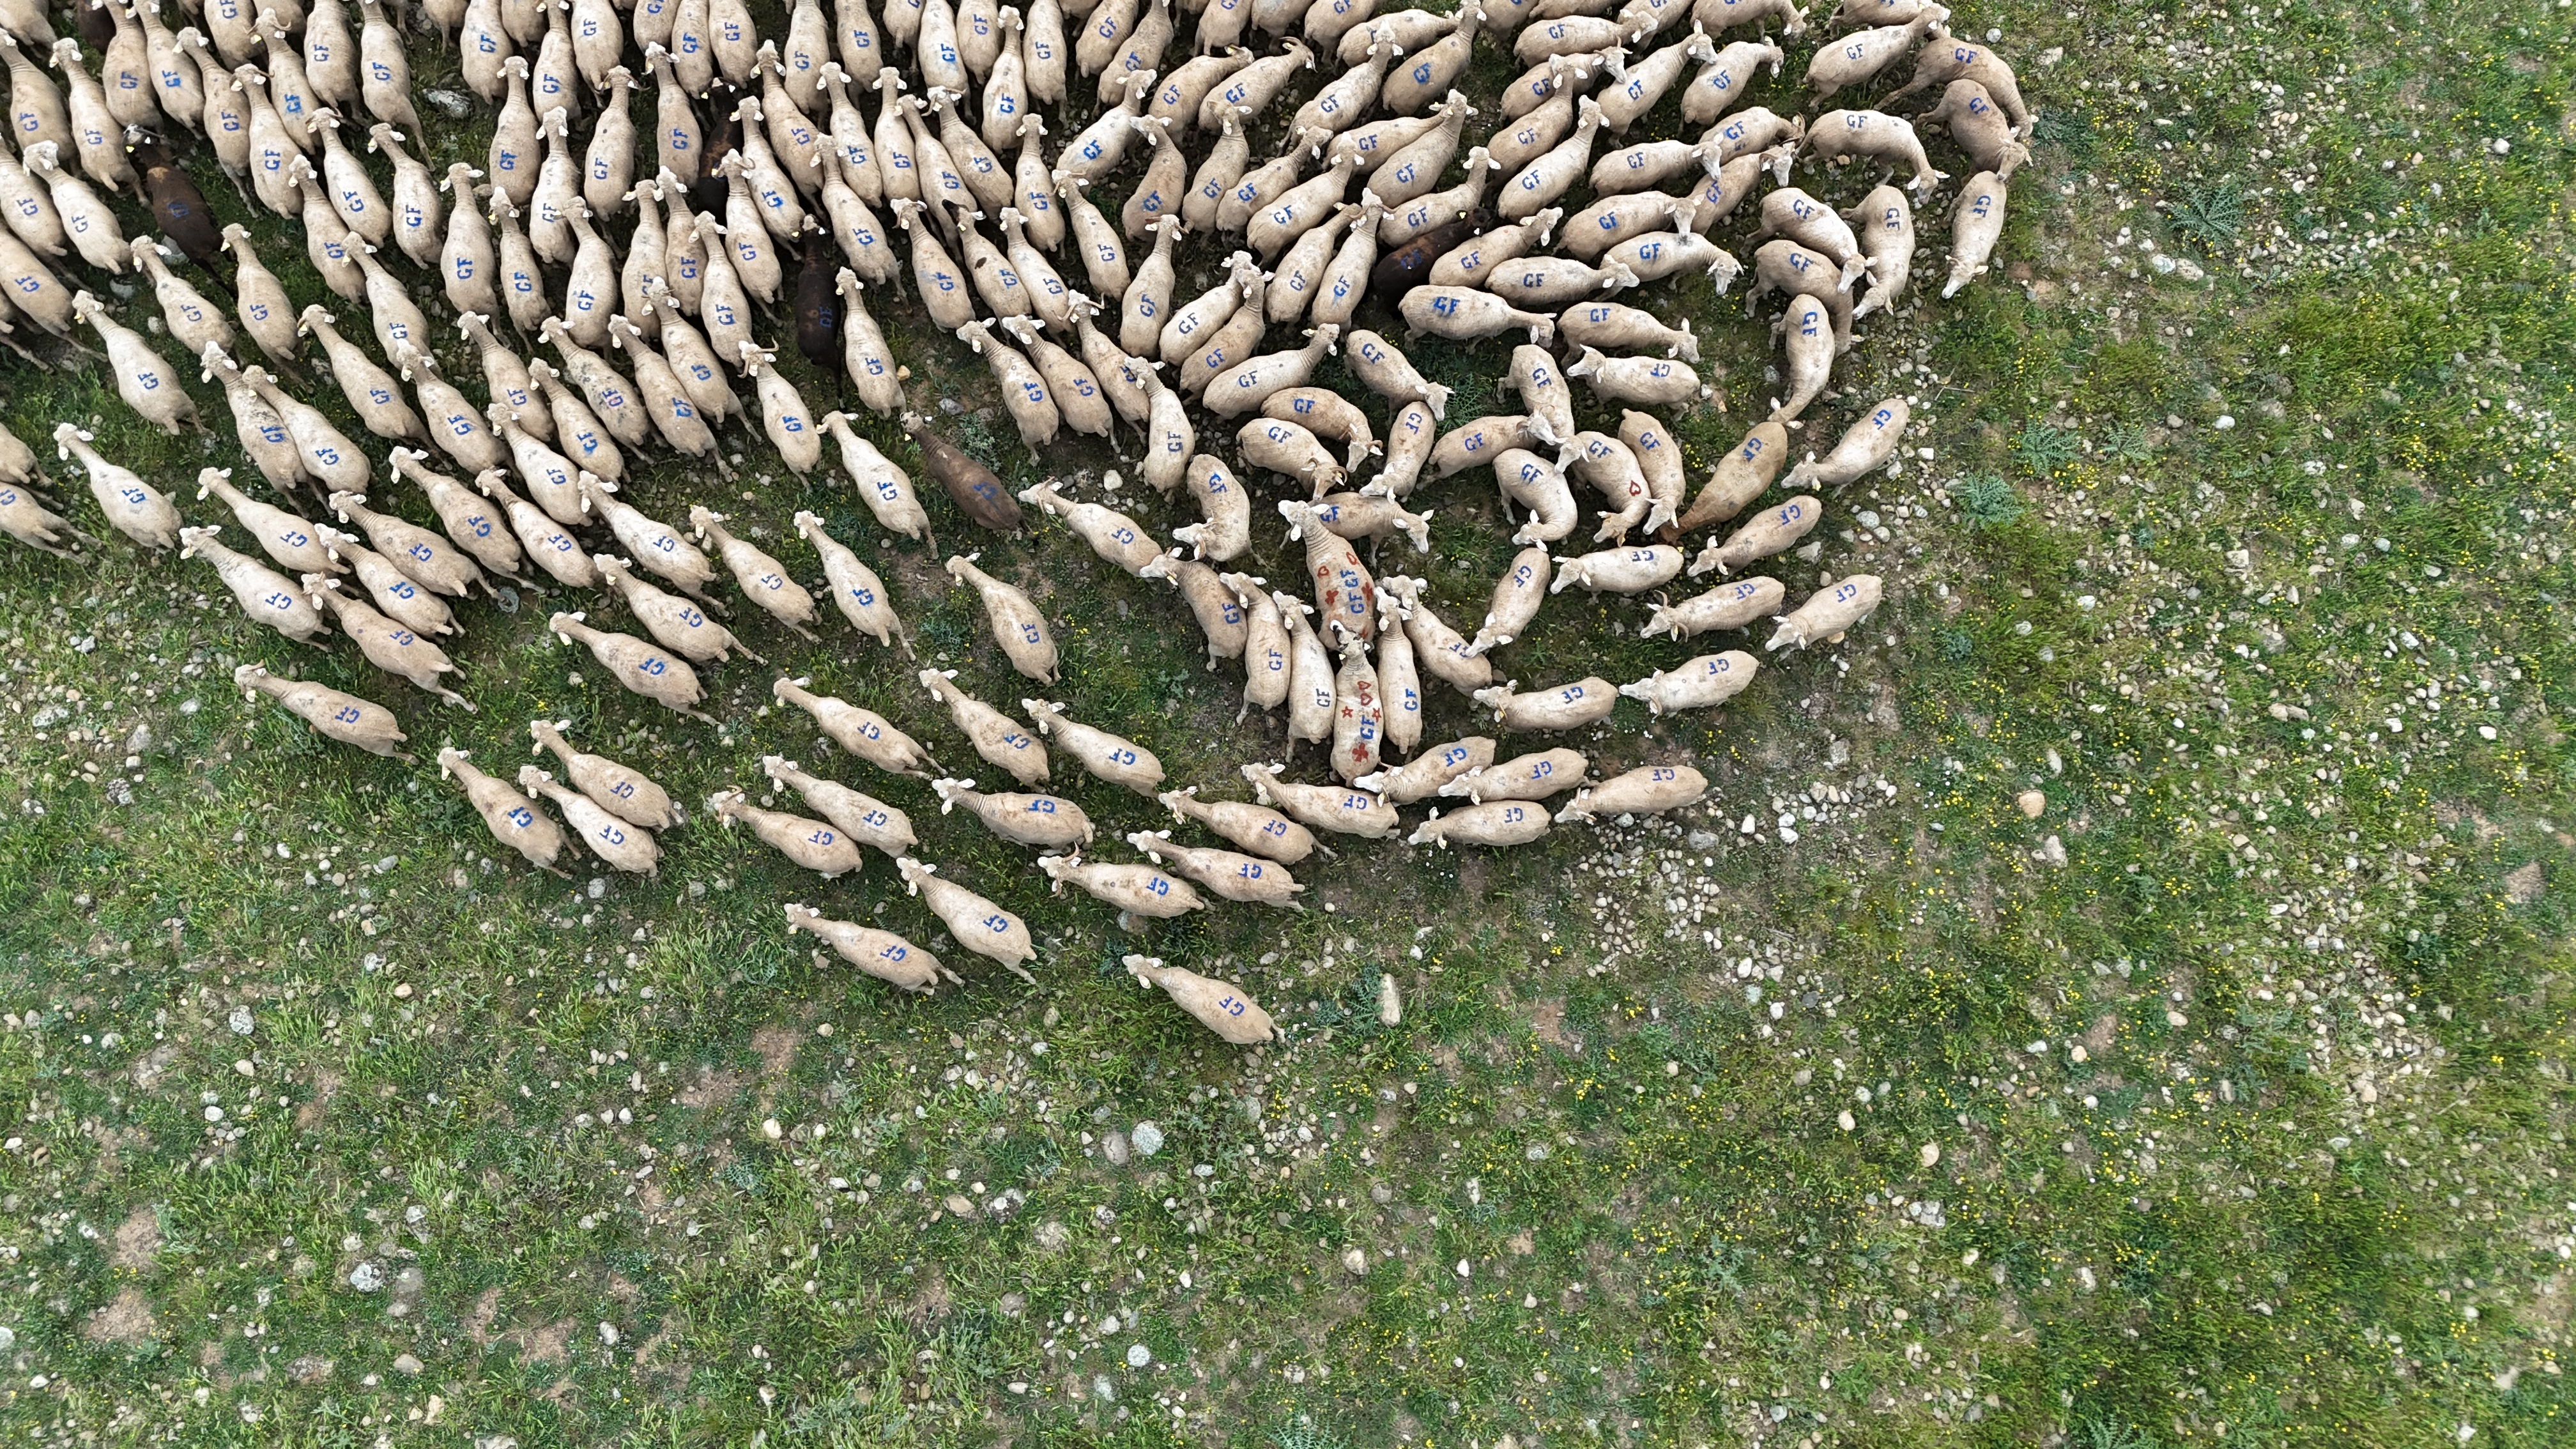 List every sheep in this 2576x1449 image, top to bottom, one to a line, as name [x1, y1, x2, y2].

sheep [0, 0, 59, 62]
sheep [67, 0, 116, 56]
sheep [92, 0, 180, 150]
sheep [125, 0, 205, 141]
sheep [177, 0, 214, 52]
sheep [204, 0, 268, 71]
sheep [253, 0, 307, 41]
sheep [303, 0, 372, 131]
sheep [355, 0, 436, 172]
sheep [379, 0, 414, 47]
sheep [423, 0, 469, 58]
sheep [460, 0, 513, 106]
sheep [501, 0, 546, 48]
sheep [532, 0, 592, 132]
sheep [568, 0, 624, 109]
sheep [613, 0, 638, 11]
sheep [633, 0, 680, 56]
sheep [671, 0, 720, 132]
sheep [709, 0, 758, 100]
sheep [784, 0, 830, 132]
sheep [834, 0, 883, 110]
sheep [883, 0, 926, 86]
sheep [918, 0, 976, 127]
sheep [956, 0, 1001, 86]
sheep [1023, 0, 1068, 134]
sheep [1058, 0, 1100, 37]
sheep [1075, 0, 1140, 90]
sheep [1092, 0, 1173, 121]
sheep [1174, 0, 1209, 36]
sheep [1188, 0, 1253, 57]
sheep [1249, 0, 1313, 55]
sheep [1304, 0, 1378, 70]
sheep [1359, 0, 1487, 126]
sheep [1472, 0, 1539, 56]
sheep [1530, 0, 1614, 20]
sheep [1616, 0, 1692, 61]
sheep [1690, 0, 1809, 50]
sheep [1803, 0, 1951, 113]
sheep [1825, 0, 1951, 42]
sheep [981, 5, 1028, 160]
sheep [242, 8, 323, 155]
sheep [1332, 9, 1461, 77]
sheep [1512, 10, 1658, 69]
sheep [1276, 19, 1403, 158]
sheep [1596, 20, 1718, 150]
sheep [0, 27, 82, 179]
sheep [172, 27, 258, 219]
sheep [1676, 35, 1784, 142]
sheep [1498, 36, 1633, 131]
sheep [1191, 36, 1318, 158]
sheep [50, 37, 150, 208]
sheep [1873, 38, 2039, 143]
sheep [750, 39, 832, 235]
sheep [640, 41, 703, 190]
sheep [1147, 43, 1255, 153]
sheep [1483, 54, 1588, 207]
sheep [489, 55, 542, 206]
sheep [817, 62, 883, 208]
sheep [230, 63, 303, 220]
sheep [584, 65, 650, 259]
sheep [873, 66, 954, 259]
sheep [1056, 69, 1157, 199]
sheep [696, 77, 744, 216]
sheep [1914, 80, 2033, 183]
sheep [921, 85, 1014, 226]
sheep [1367, 89, 1479, 209]
sheep [893, 94, 976, 294]
sheep [729, 96, 807, 261]
sheep [1182, 99, 1249, 249]
sheep [1322, 101, 1447, 173]
sheep [530, 106, 585, 273]
sheep [305, 107, 392, 248]
sheep [1699, 107, 1806, 165]
sheep [1795, 109, 1951, 205]
sheep [1014, 113, 1066, 262]
sheep [1122, 115, 1187, 244]
sheep [367, 123, 447, 269]
sheep [122, 124, 239, 306]
sheep [1216, 125, 1334, 249]
sheep [0, 131, 107, 302]
sheep [1247, 131, 1365, 272]
sheep [809, 132, 913, 317]
sheep [1585, 132, 1723, 207]
sheep [22, 139, 156, 290]
sheep [1377, 145, 1501, 248]
sheep [712, 147, 786, 328]
sheep [288, 153, 369, 305]
sheep [440, 162, 511, 349]
sheep [656, 165, 707, 317]
sheep [1048, 169, 1131, 301]
sheep [1942, 170, 2007, 299]
sheep [622, 180, 668, 342]
sheep [488, 186, 553, 357]
sheep [1838, 185, 1916, 320]
sheep [1739, 187, 1879, 295]
sheep [1310, 188, 1400, 341]
sheep [1552, 190, 1707, 263]
sheep [553, 196, 633, 373]
sheep [890, 197, 976, 333]
sheep [941, 198, 1033, 346]
sheep [1264, 203, 1361, 335]
sheep [1374, 206, 1498, 319]
sheep [1429, 206, 1564, 288]
sheep [1000, 207, 1081, 360]
sheep [688, 210, 754, 374]
sheep [788, 213, 847, 412]
sheep [1119, 214, 1189, 358]
sheep [0, 219, 109, 363]
sheep [221, 222, 313, 395]
sheep [340, 230, 445, 382]
sheep [1593, 231, 1744, 303]
sheep [130, 235, 247, 369]
sheep [1745, 239, 1866, 358]
sheep [1159, 251, 1253, 383]
sheep [1485, 253, 1640, 313]
sheep [835, 266, 907, 420]
sheep [1178, 269, 1275, 405]
sheep [642, 276, 763, 445]
sheep [1398, 284, 1557, 355]
sheep [0, 288, 54, 375]
sheep [1051, 290, 1149, 447]
sheep [72, 290, 216, 440]
sheep [1767, 294, 1836, 430]
sheep [1556, 302, 1701, 382]
sheep [298, 305, 454, 473]
sheep [457, 311, 557, 442]
sheep [608, 314, 731, 476]
sheep [1002, 313, 1122, 455]
sheep [538, 316, 666, 467]
sheep [956, 318, 1060, 467]
sheep [1202, 322, 1340, 427]
sheep [1343, 330, 1455, 433]
sheep [737, 336, 823, 493]
sheep [395, 337, 524, 483]
sheep [200, 341, 337, 519]
sheep [1567, 344, 1700, 420]
sheep [1496, 344, 1590, 474]
sheep [1123, 356, 1195, 504]
sheep [528, 357, 632, 489]
sheep [242, 365, 374, 493]
sheep [1261, 387, 1383, 474]
sheep [1781, 398, 1910, 500]
sheep [1359, 401, 1437, 505]
sheep [487, 402, 598, 525]
sheep [1415, 404, 1557, 491]
sheep [1618, 408, 1686, 534]
sheep [816, 410, 939, 560]
sheep [899, 410, 1040, 549]
sheep [1235, 418, 1348, 501]
sheep [0, 421, 64, 511]
sheep [1654, 421, 1787, 554]
sheep [53, 422, 183, 554]
sheep [1571, 431, 1652, 547]
sheep [390, 446, 549, 597]
sheep [1491, 448, 1578, 551]
sheep [1173, 454, 1265, 566]
sheep [197, 467, 370, 601]
sheep [475, 469, 605, 588]
sheep [577, 470, 729, 619]
sheep [1018, 475, 1164, 582]
sheep [0, 481, 105, 567]
sheep [329, 489, 512, 606]
sheep [1280, 492, 1435, 567]
sheep [1688, 495, 1822, 583]
sheep [1277, 499, 1378, 652]
sheep [690, 503, 824, 645]
sheep [794, 510, 918, 661]
sheep [314, 523, 465, 644]
sheep [179, 525, 338, 654]
sheep [1550, 544, 1684, 604]
sheep [1139, 547, 1248, 670]
sheep [1465, 547, 1551, 658]
sheep [945, 552, 1061, 687]
sheep [592, 553, 770, 666]
sheep [301, 571, 477, 714]
sheep [1220, 571, 1292, 727]
sheep [1765, 574, 1883, 661]
sheep [1381, 575, 1493, 712]
sheep [1641, 576, 1785, 642]
sheep [1373, 585, 1423, 764]
sheep [1272, 590, 1336, 763]
sheep [549, 612, 719, 727]
sheep [1329, 620, 1385, 787]
sheep [1619, 650, 1760, 719]
sheep [234, 659, 420, 765]
sheep [918, 669, 1051, 793]
sheep [1473, 676, 1618, 734]
sheep [774, 678, 948, 781]
sheep [1020, 697, 1166, 799]
sheep [531, 719, 684, 834]
sheep [1353, 736, 1497, 808]
sheep [437, 747, 582, 879]
sheep [1438, 748, 1599, 806]
sheep [761, 755, 918, 857]
sheep [1240, 762, 1401, 840]
sheep [518, 765, 666, 878]
sheep [1555, 765, 1709, 824]
sheep [931, 778, 1093, 855]
sheep [711, 785, 862, 880]
sheep [1158, 785, 1338, 866]
sheep [1408, 800, 1552, 850]
sheep [1127, 830, 1305, 912]
sheep [1038, 841, 1216, 918]
sheep [897, 857, 1037, 985]
sheep [785, 902, 965, 996]
sheep [1121, 954, 1286, 1045]